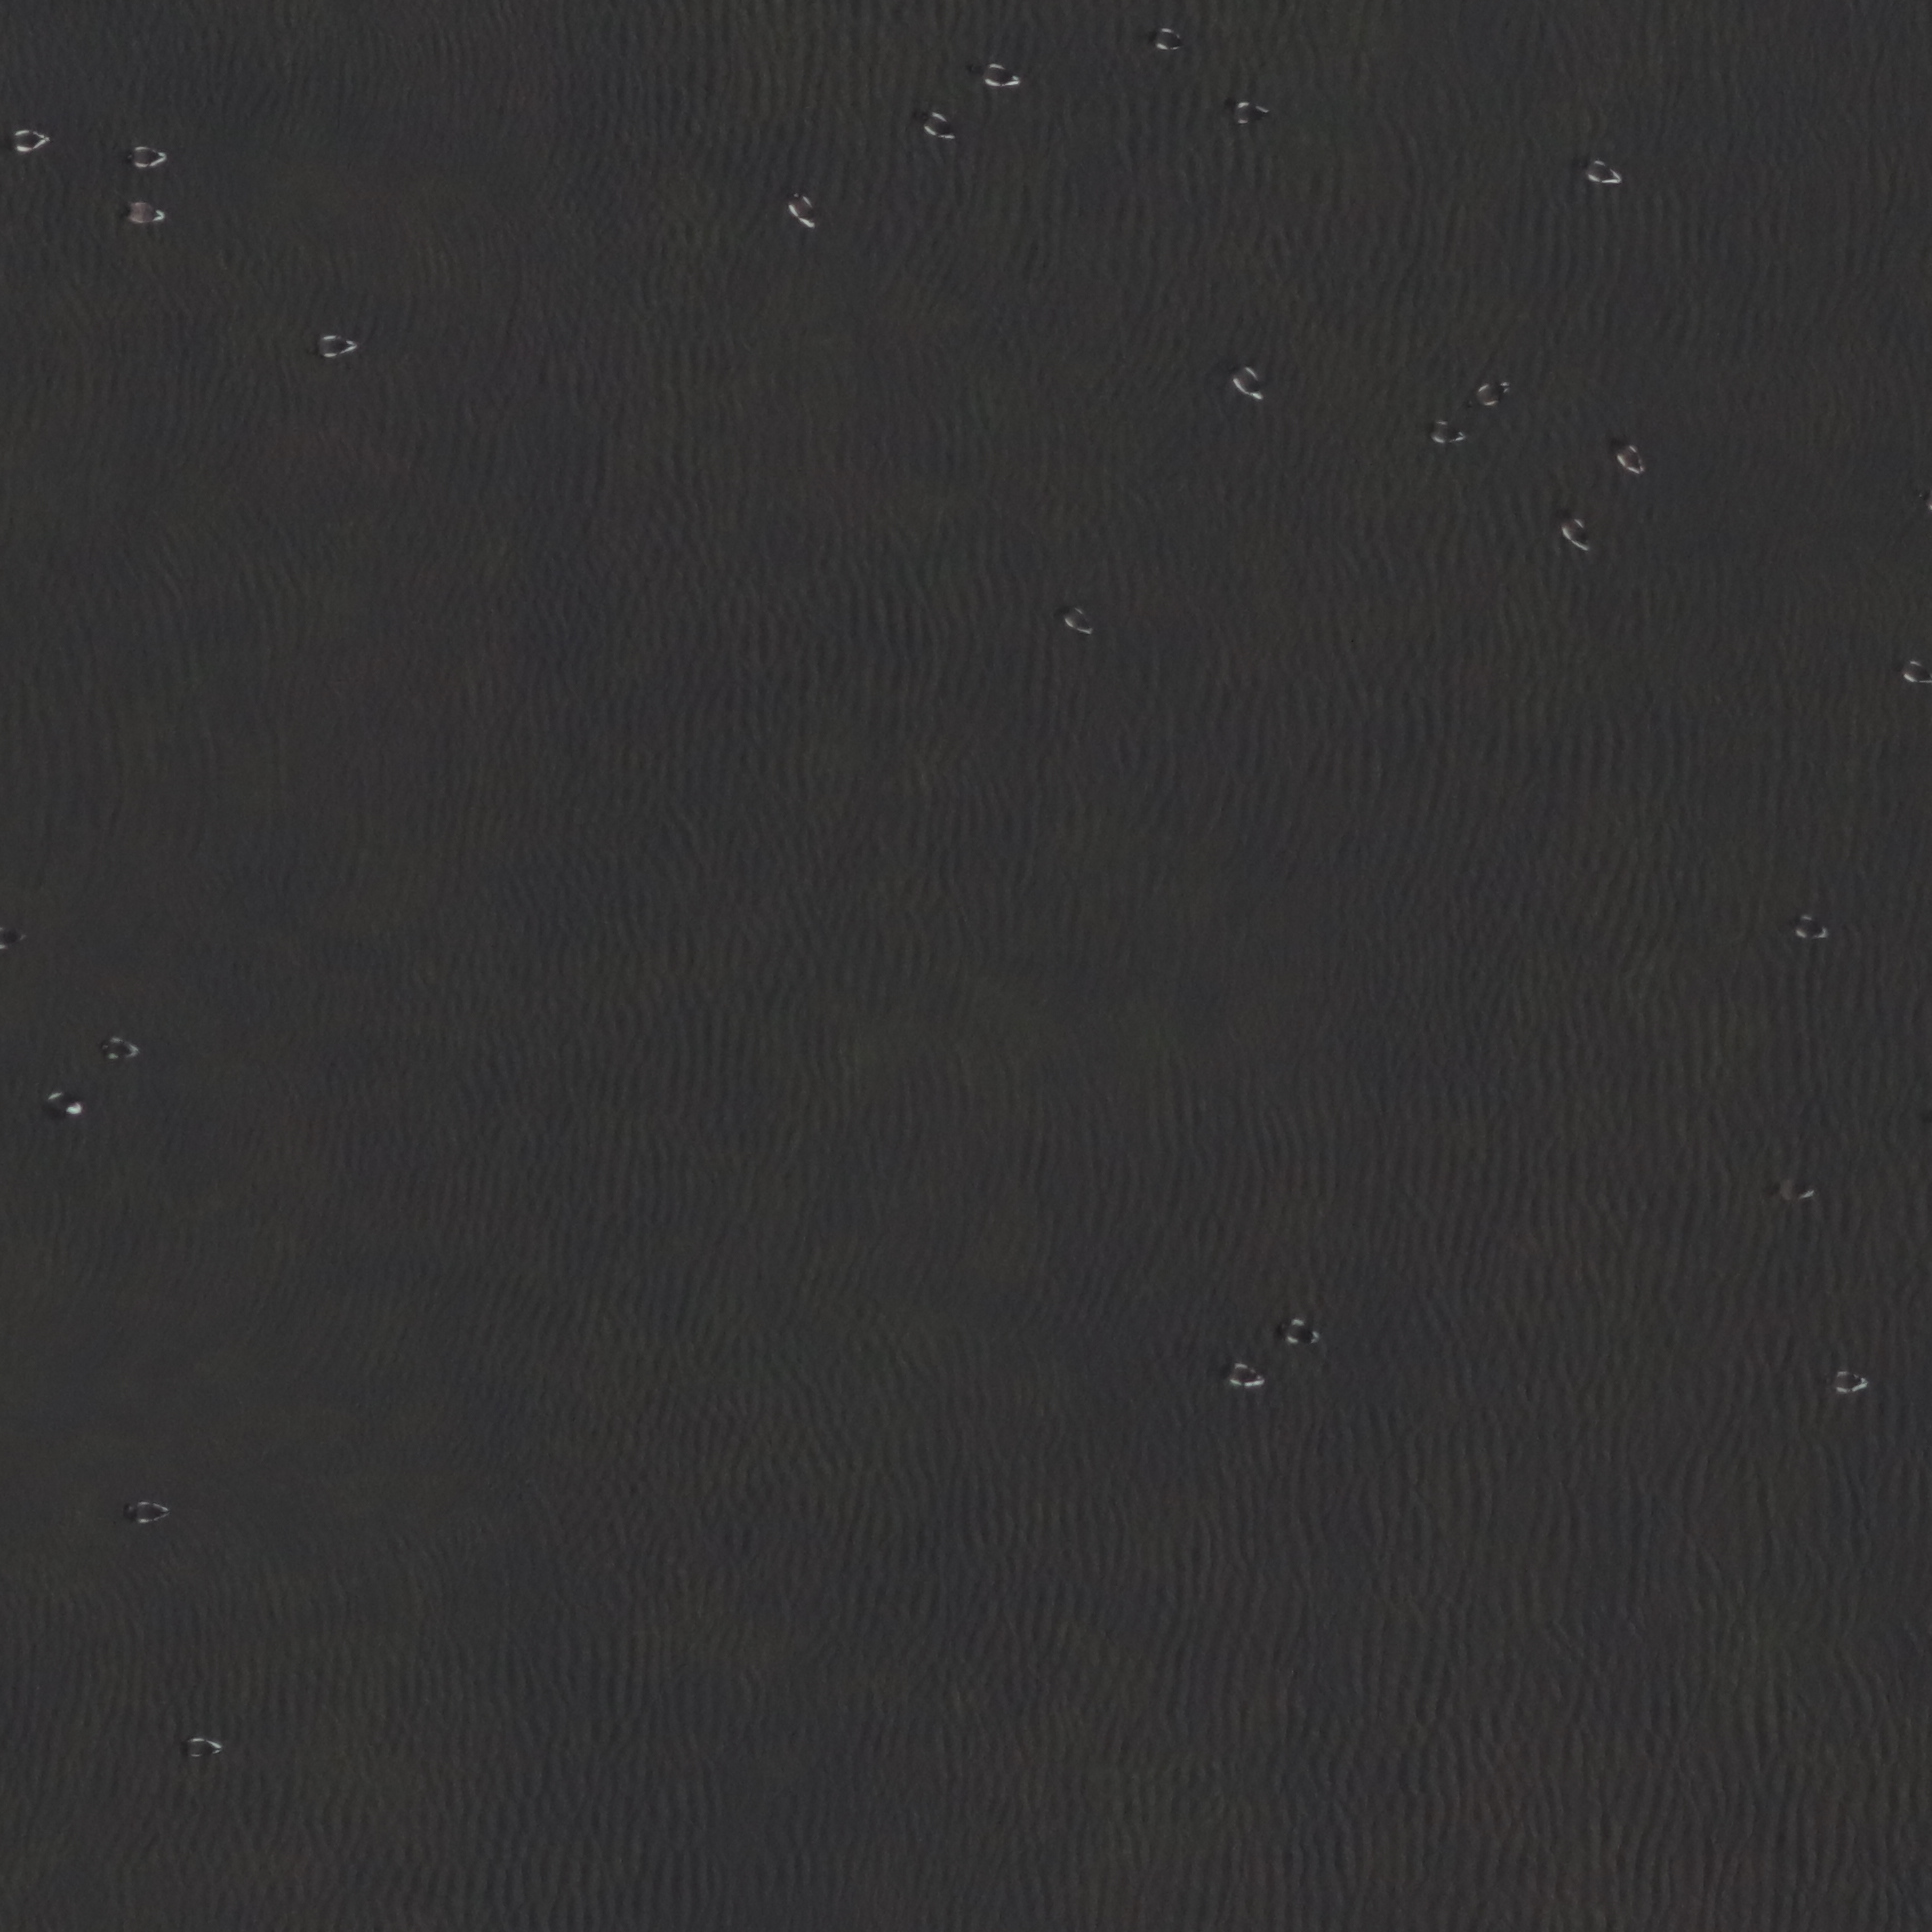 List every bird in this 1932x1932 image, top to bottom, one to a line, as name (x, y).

brant (1167, 40)
brant (997, 75)
brant (1248, 111)
brant (936, 125)
brant (25, 140)
brant (144, 156)
brant (1601, 173)
brant (803, 211)
brant (142, 214)
brant (335, 345)
brant (1248, 381)
brant (1491, 393)
brant (1447, 434)
brant (1630, 457)
brant (1576, 532)
brant (1075, 619)
brant (1918, 674)
brant (1811, 928)
brant (0, 939)
brant (120, 1047)
brant (65, 1100)
brant (1792, 1188)
brant (1297, 1331)
brant (1244, 1375)
brant (1847, 1381)
brant (145, 1514)
brant (202, 1749)